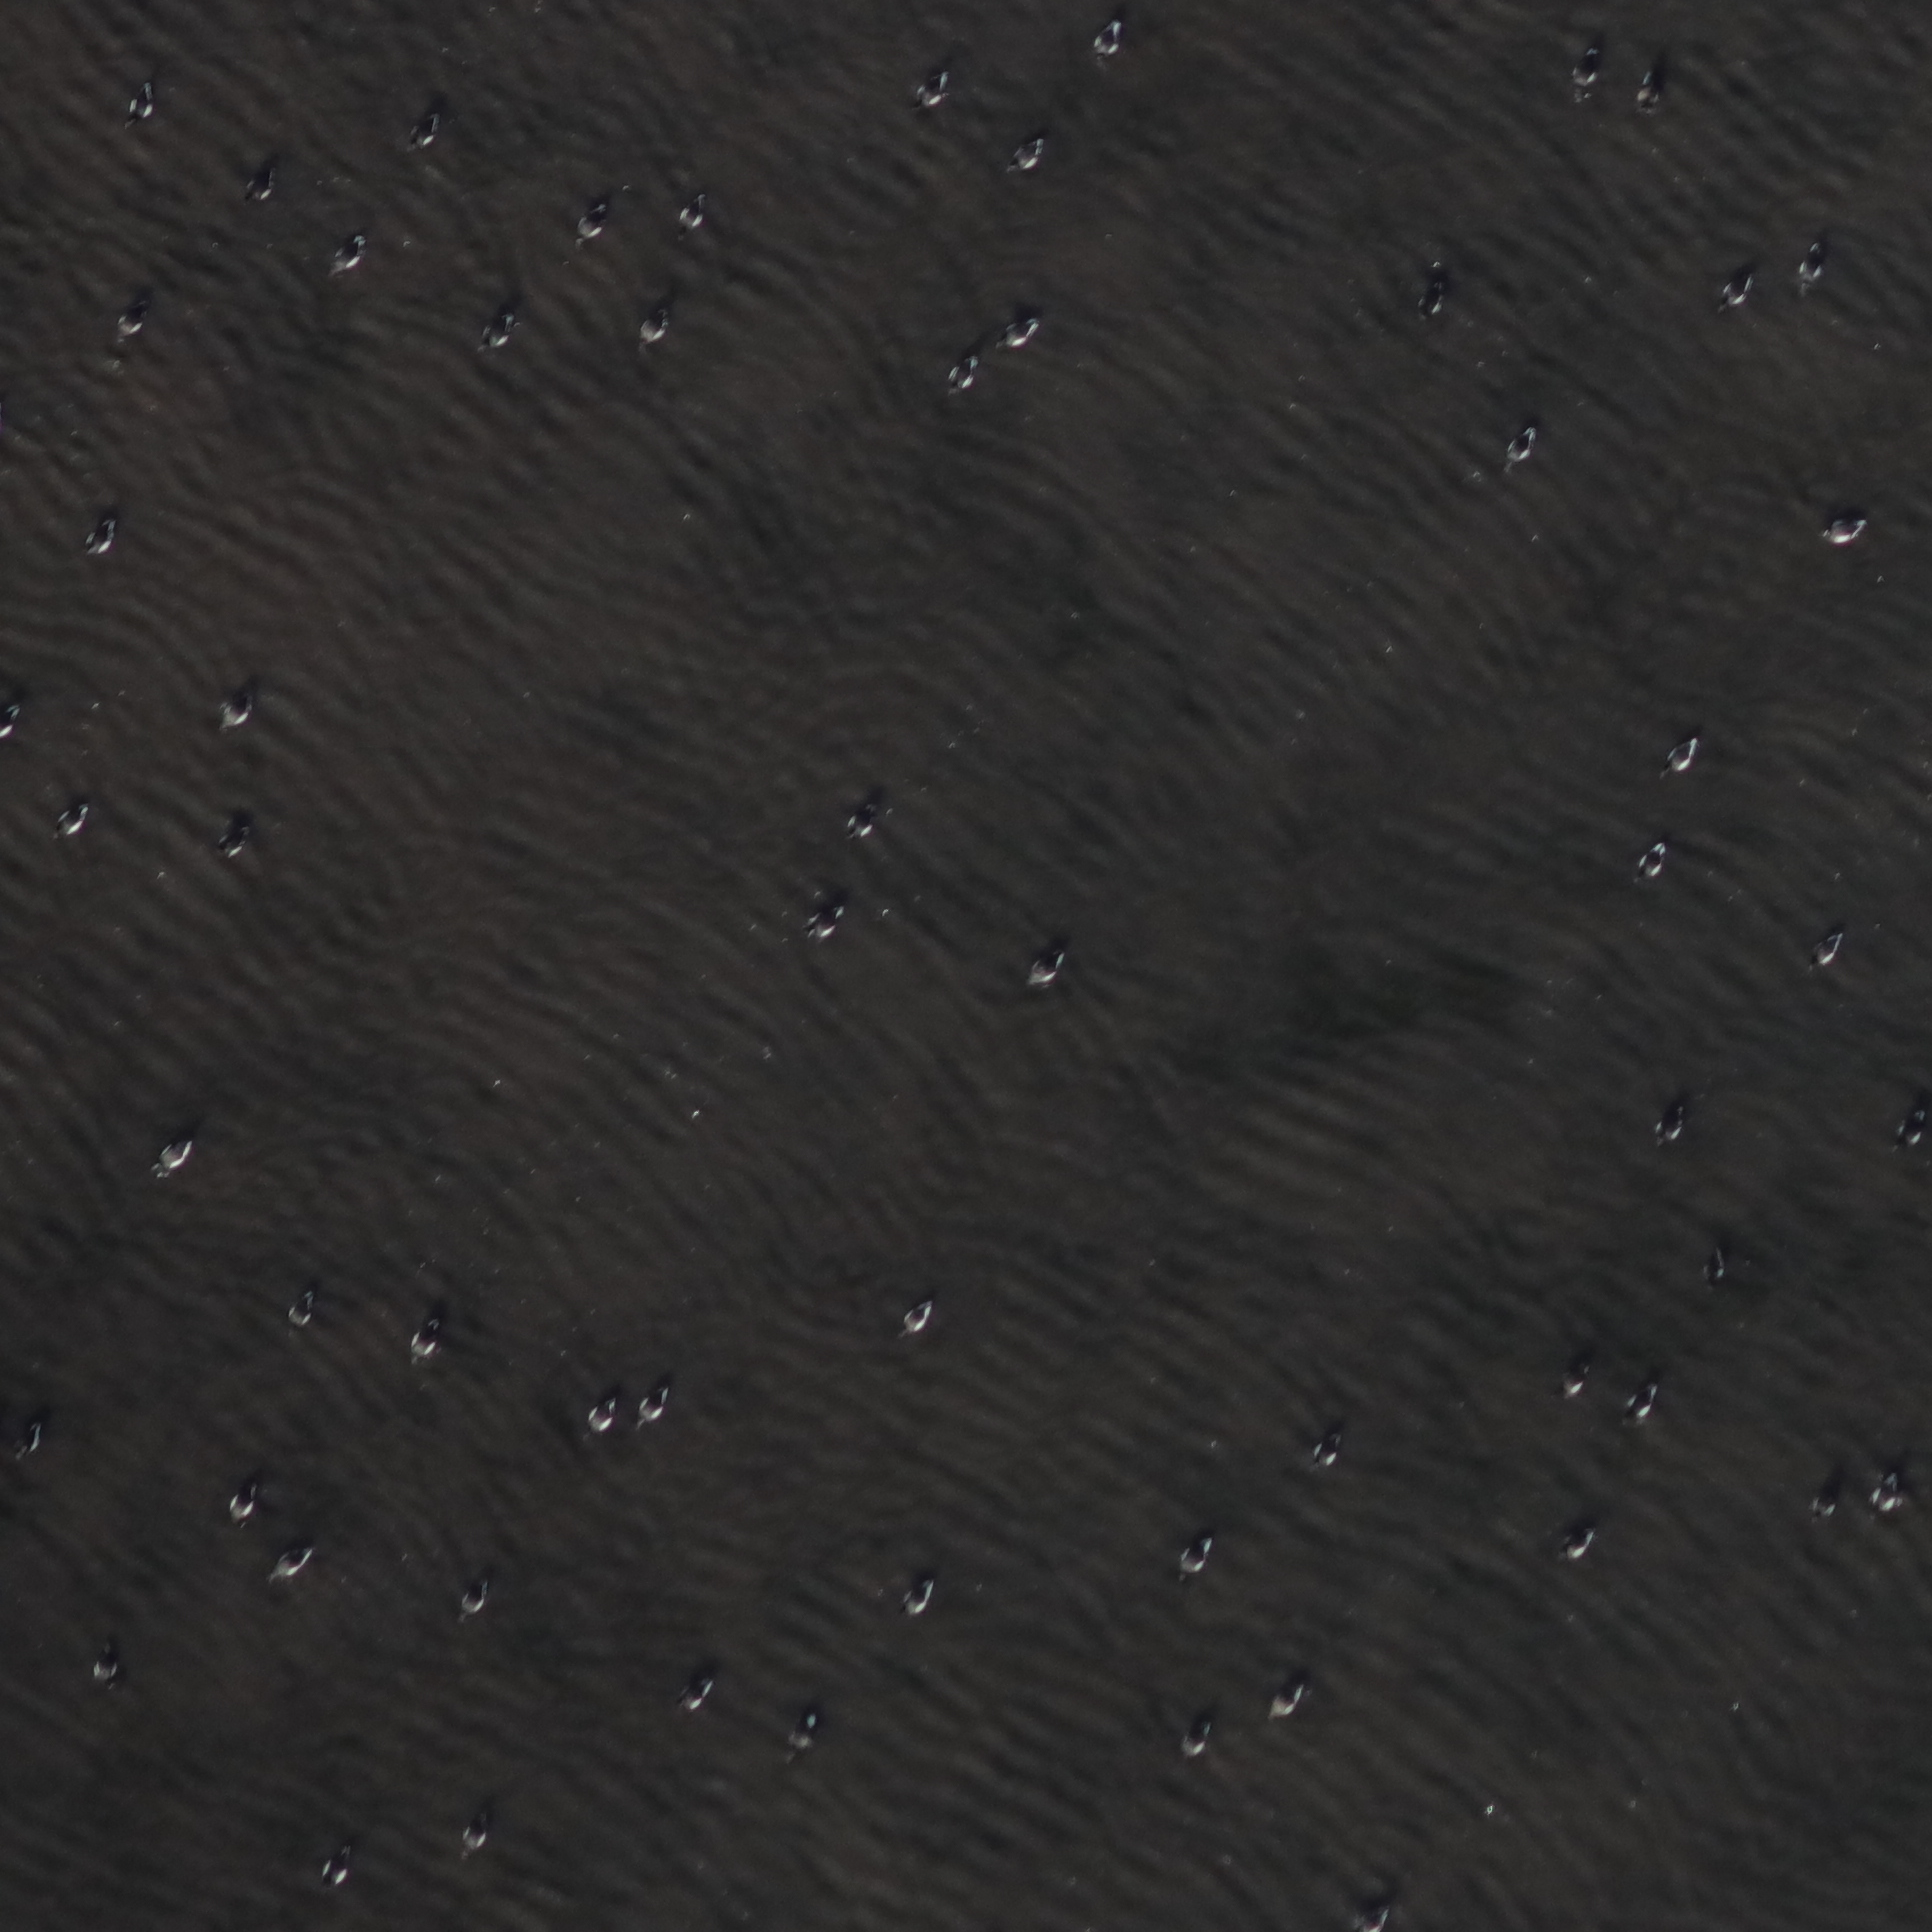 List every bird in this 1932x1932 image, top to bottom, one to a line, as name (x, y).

brant (1106, 41)
brant (1588, 78)
brant (932, 91)
brant (1657, 92)
brant (142, 104)
brant (425, 132)
brant (1026, 155)
brant (257, 186)
brant (693, 216)
brant (591, 222)
brant (347, 254)
brant (1811, 265)
brant (1734, 293)
brant (1430, 295)
brant (129, 325)
brant (653, 328)
brant (1016, 330)
brant (498, 333)
brant (963, 372)
brant (1520, 445)
brant (1845, 531)
brant (99, 535)
brant (232, 712)
brant (1682, 754)
brant (69, 816)
brant (863, 822)
brant (231, 841)
brant (1652, 862)
brant (822, 923)
brant (1823, 951)
brant (1044, 966)
brant (1671, 1122)
brant (1911, 1132)
brant (173, 1155)
brant (1715, 1266)
brant (304, 1311)
brant (915, 1318)
brant (424, 1342)
brant (1573, 1380)
brant (1641, 1404)
brant (651, 1406)
brant (603, 1413)
brant (28, 1439)
brant (1325, 1451)
brant (1884, 1494)
brant (246, 1504)
brant (1821, 1506)
brant (1576, 1543)
brant (1193, 1559)
brant (291, 1564)
brant (915, 1596)
brant (472, 1598)
brant (109, 1664)
brant (696, 1692)
brant (1291, 1707)
brant (800, 1734)
brant (1195, 1740)
brant (473, 1837)
brant (335, 1869)
brant (1371, 1930)